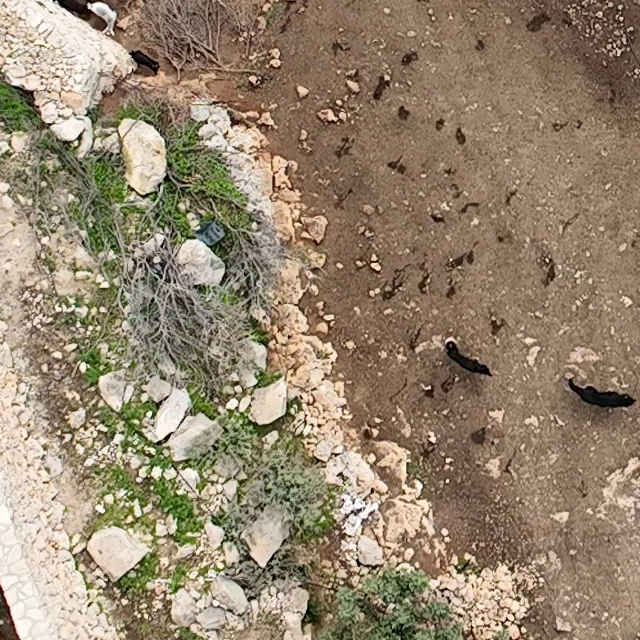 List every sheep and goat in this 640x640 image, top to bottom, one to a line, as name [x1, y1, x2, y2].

goat [53, 0, 90, 18]
goat [87, 2, 116, 36]